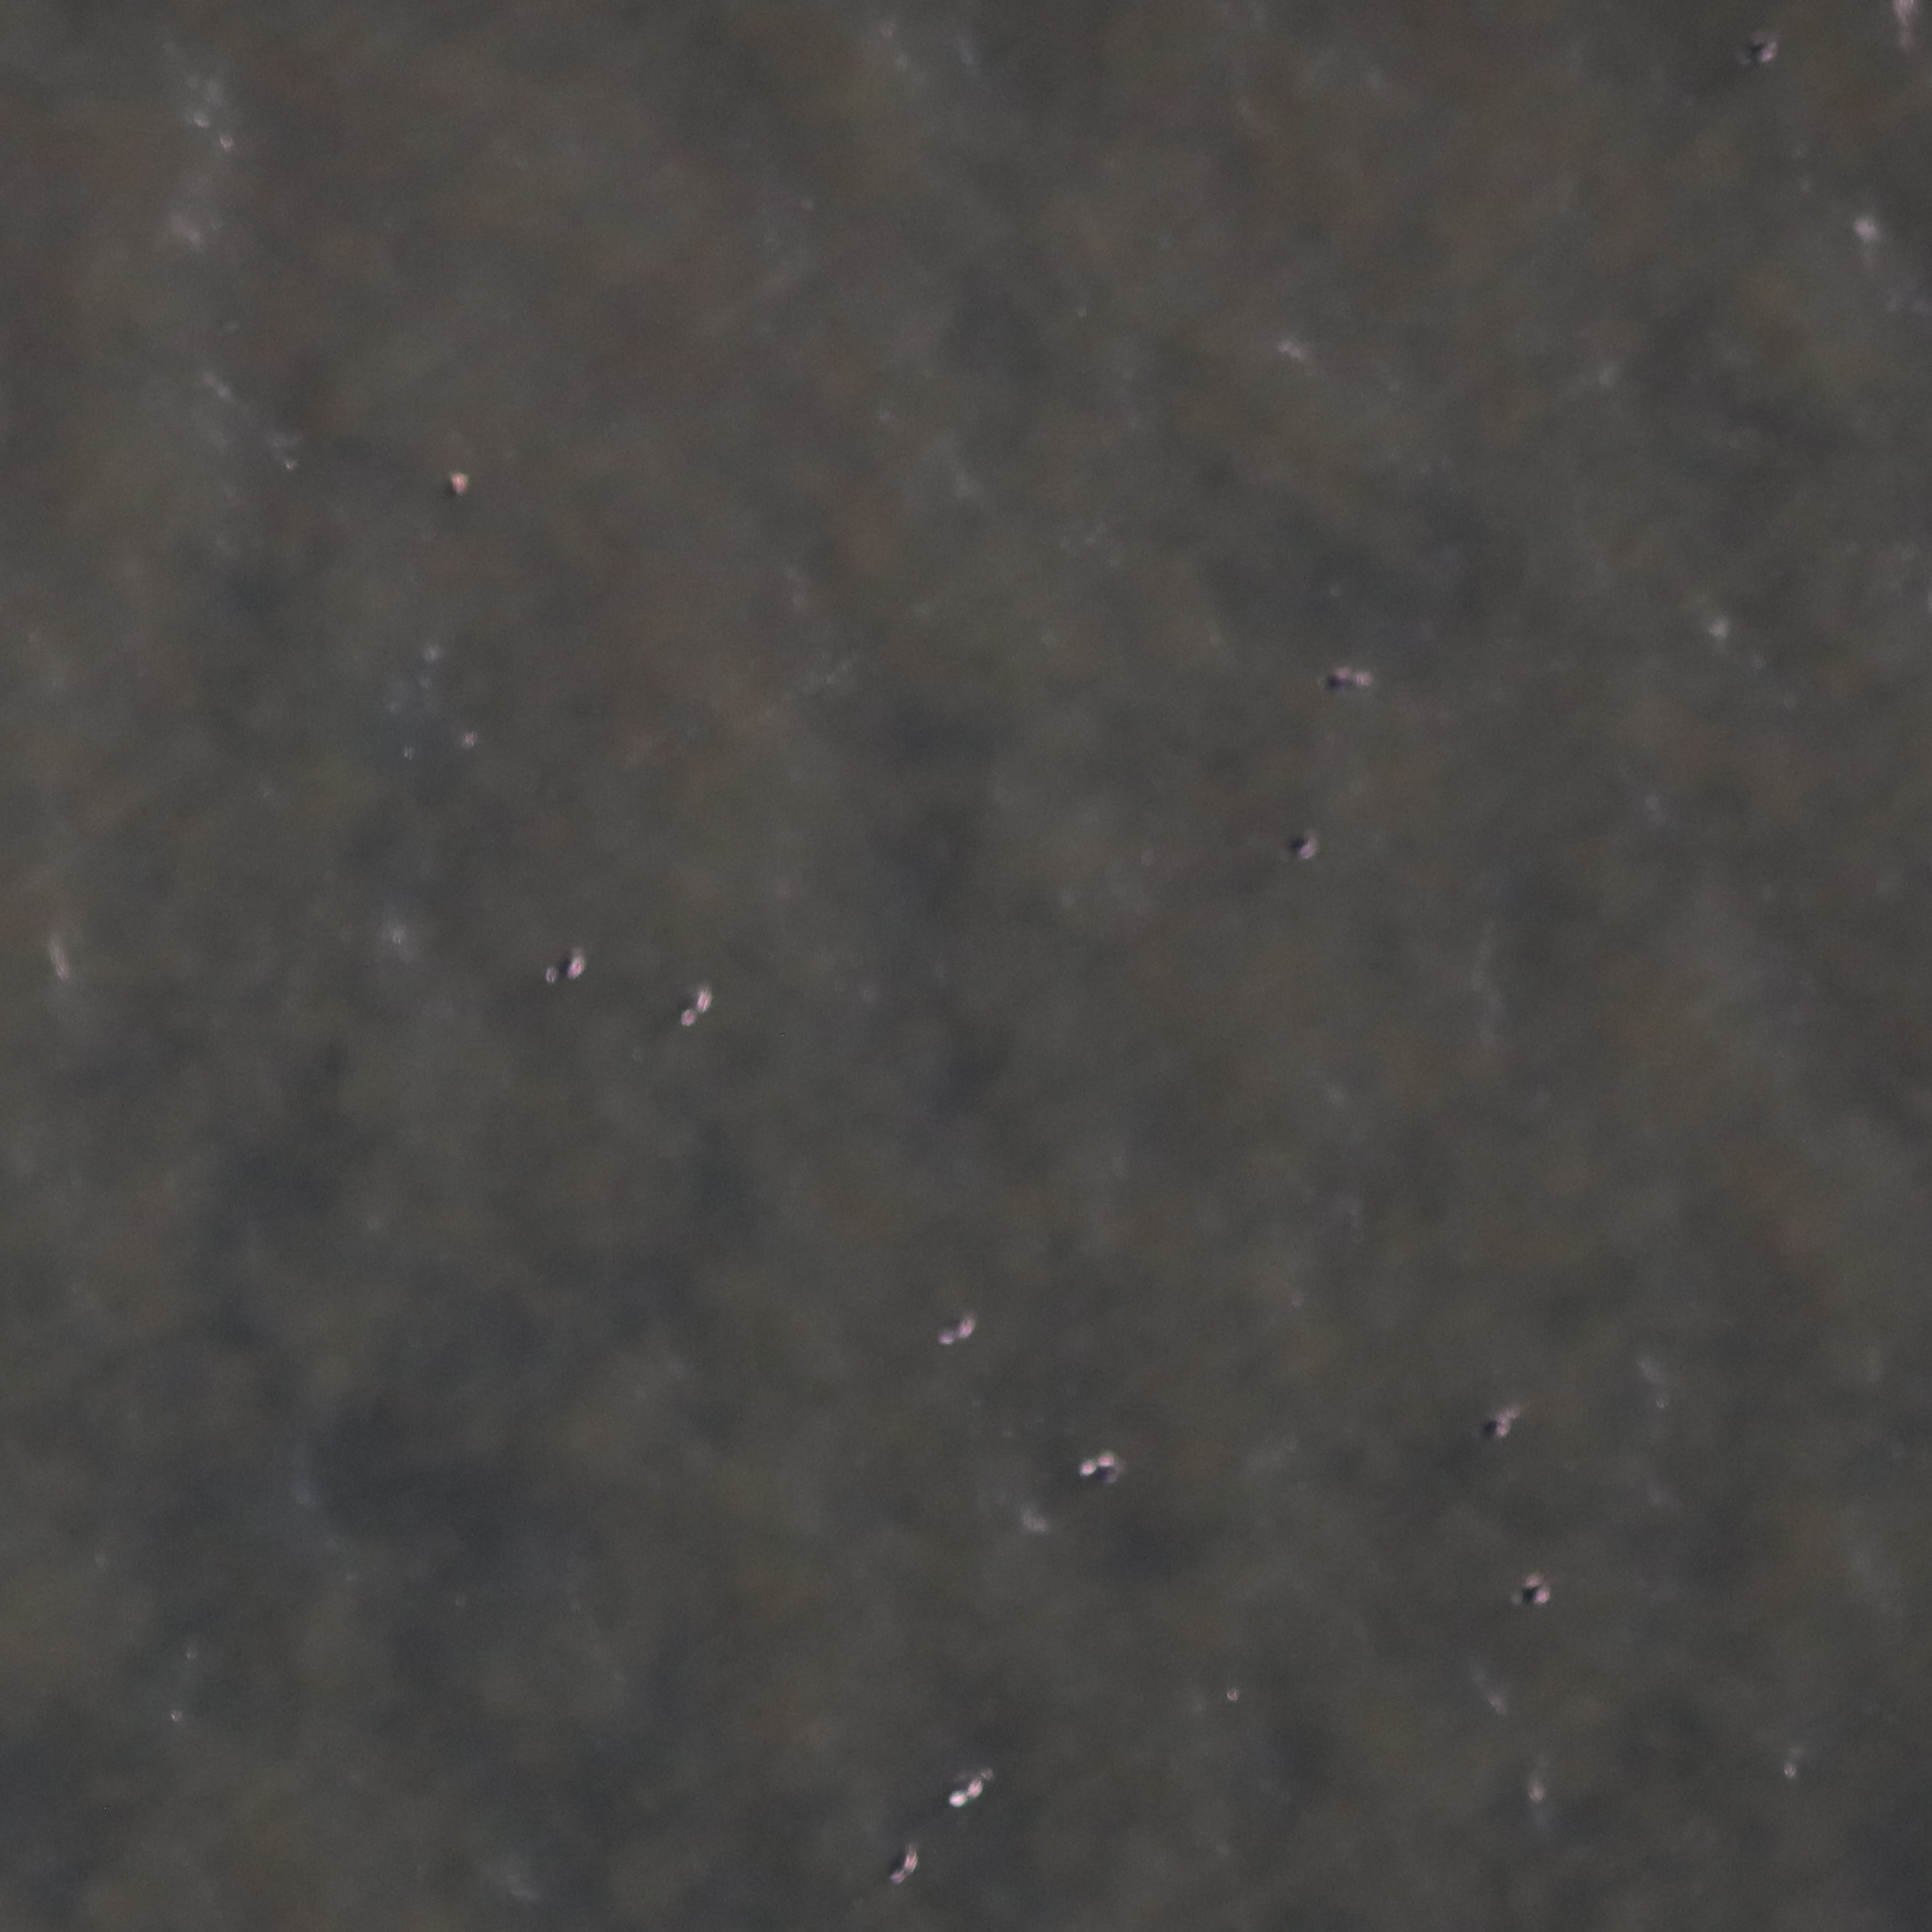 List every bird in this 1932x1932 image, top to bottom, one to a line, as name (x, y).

brant (1764, 47)
other bird (459, 485)
brant (1348, 681)
brant (1295, 849)
brant (571, 967)
brant (694, 1006)
brant (952, 1327)
brant (1502, 1421)
brant (1106, 1471)
brant (1536, 1589)
brant (970, 1793)
brant (909, 1861)